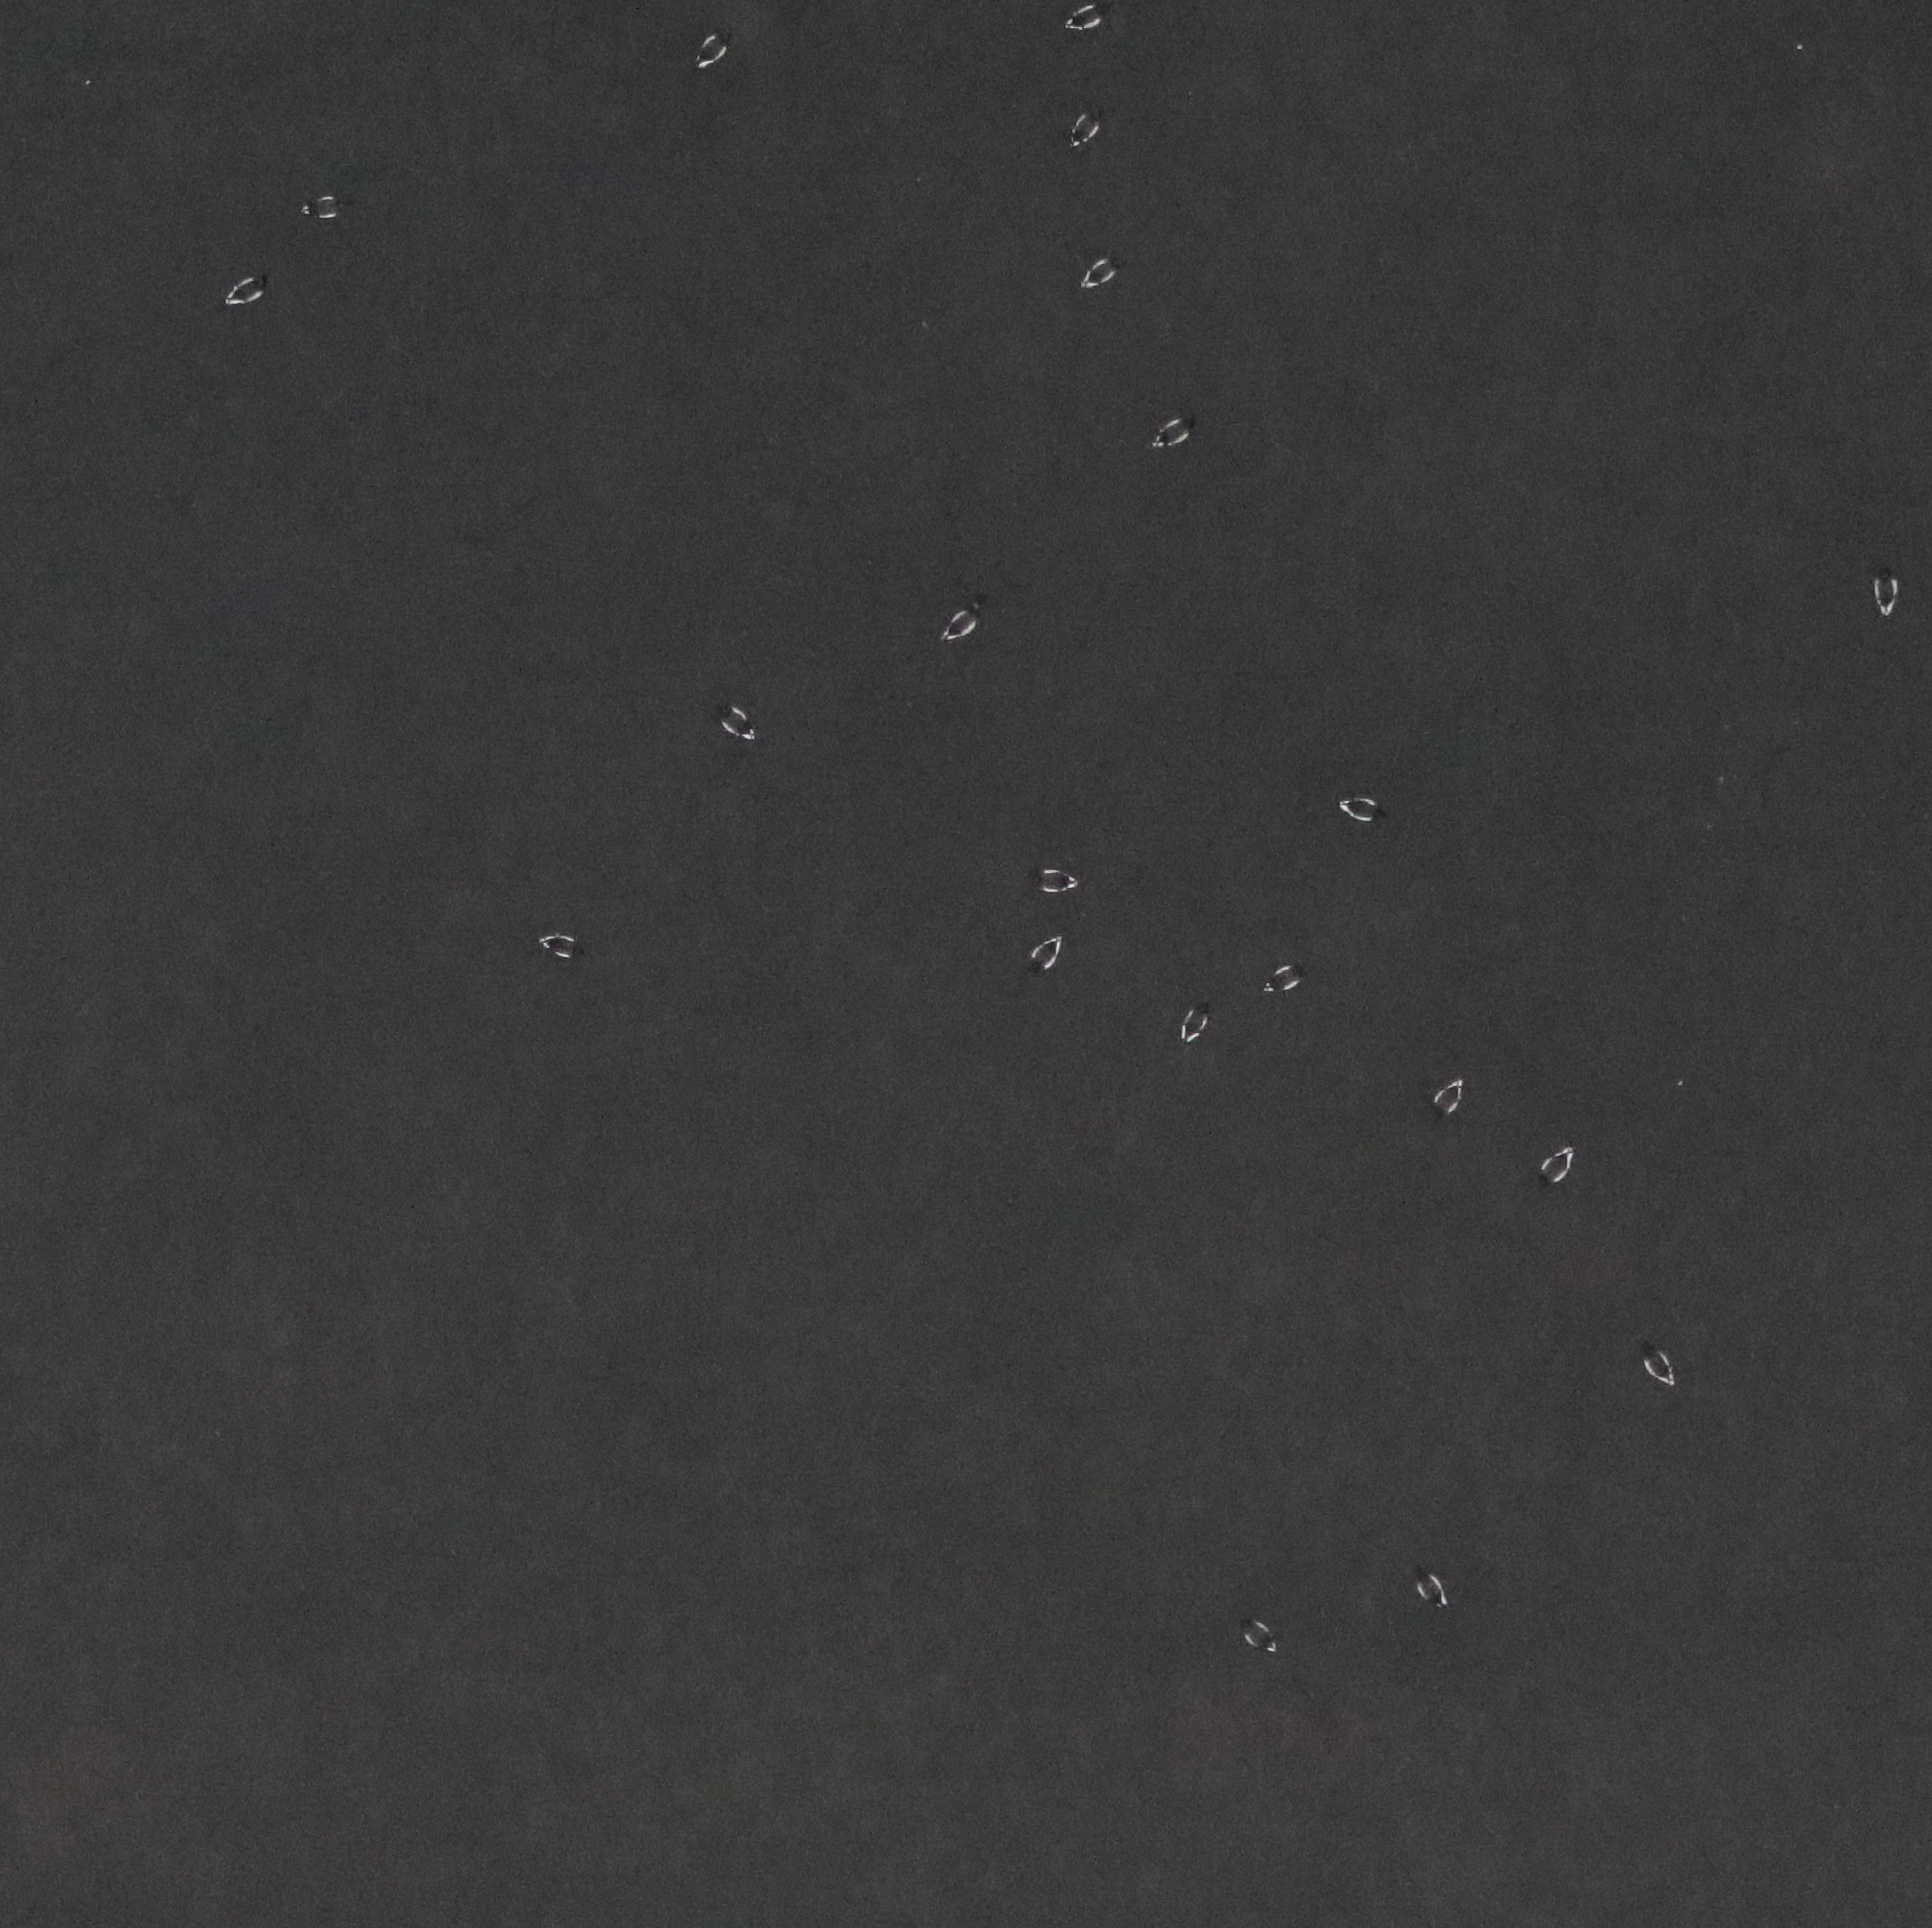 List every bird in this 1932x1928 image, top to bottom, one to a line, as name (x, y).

brant (1087, 17)
brant (711, 49)
brant (1087, 128)
brant (323, 207)
brant (1101, 271)
brant (247, 290)
brant (1174, 431)
brant (1887, 590)
brant (962, 622)
brant (736, 721)
brant (1362, 809)
brant (1056, 880)
brant (560, 946)
brant (1045, 952)
brant (1285, 978)
brant (1196, 1023)
brant (1449, 1098)
brant (1557, 1167)
brant (1660, 1366)
brant (1431, 1588)
brant (1259, 1636)